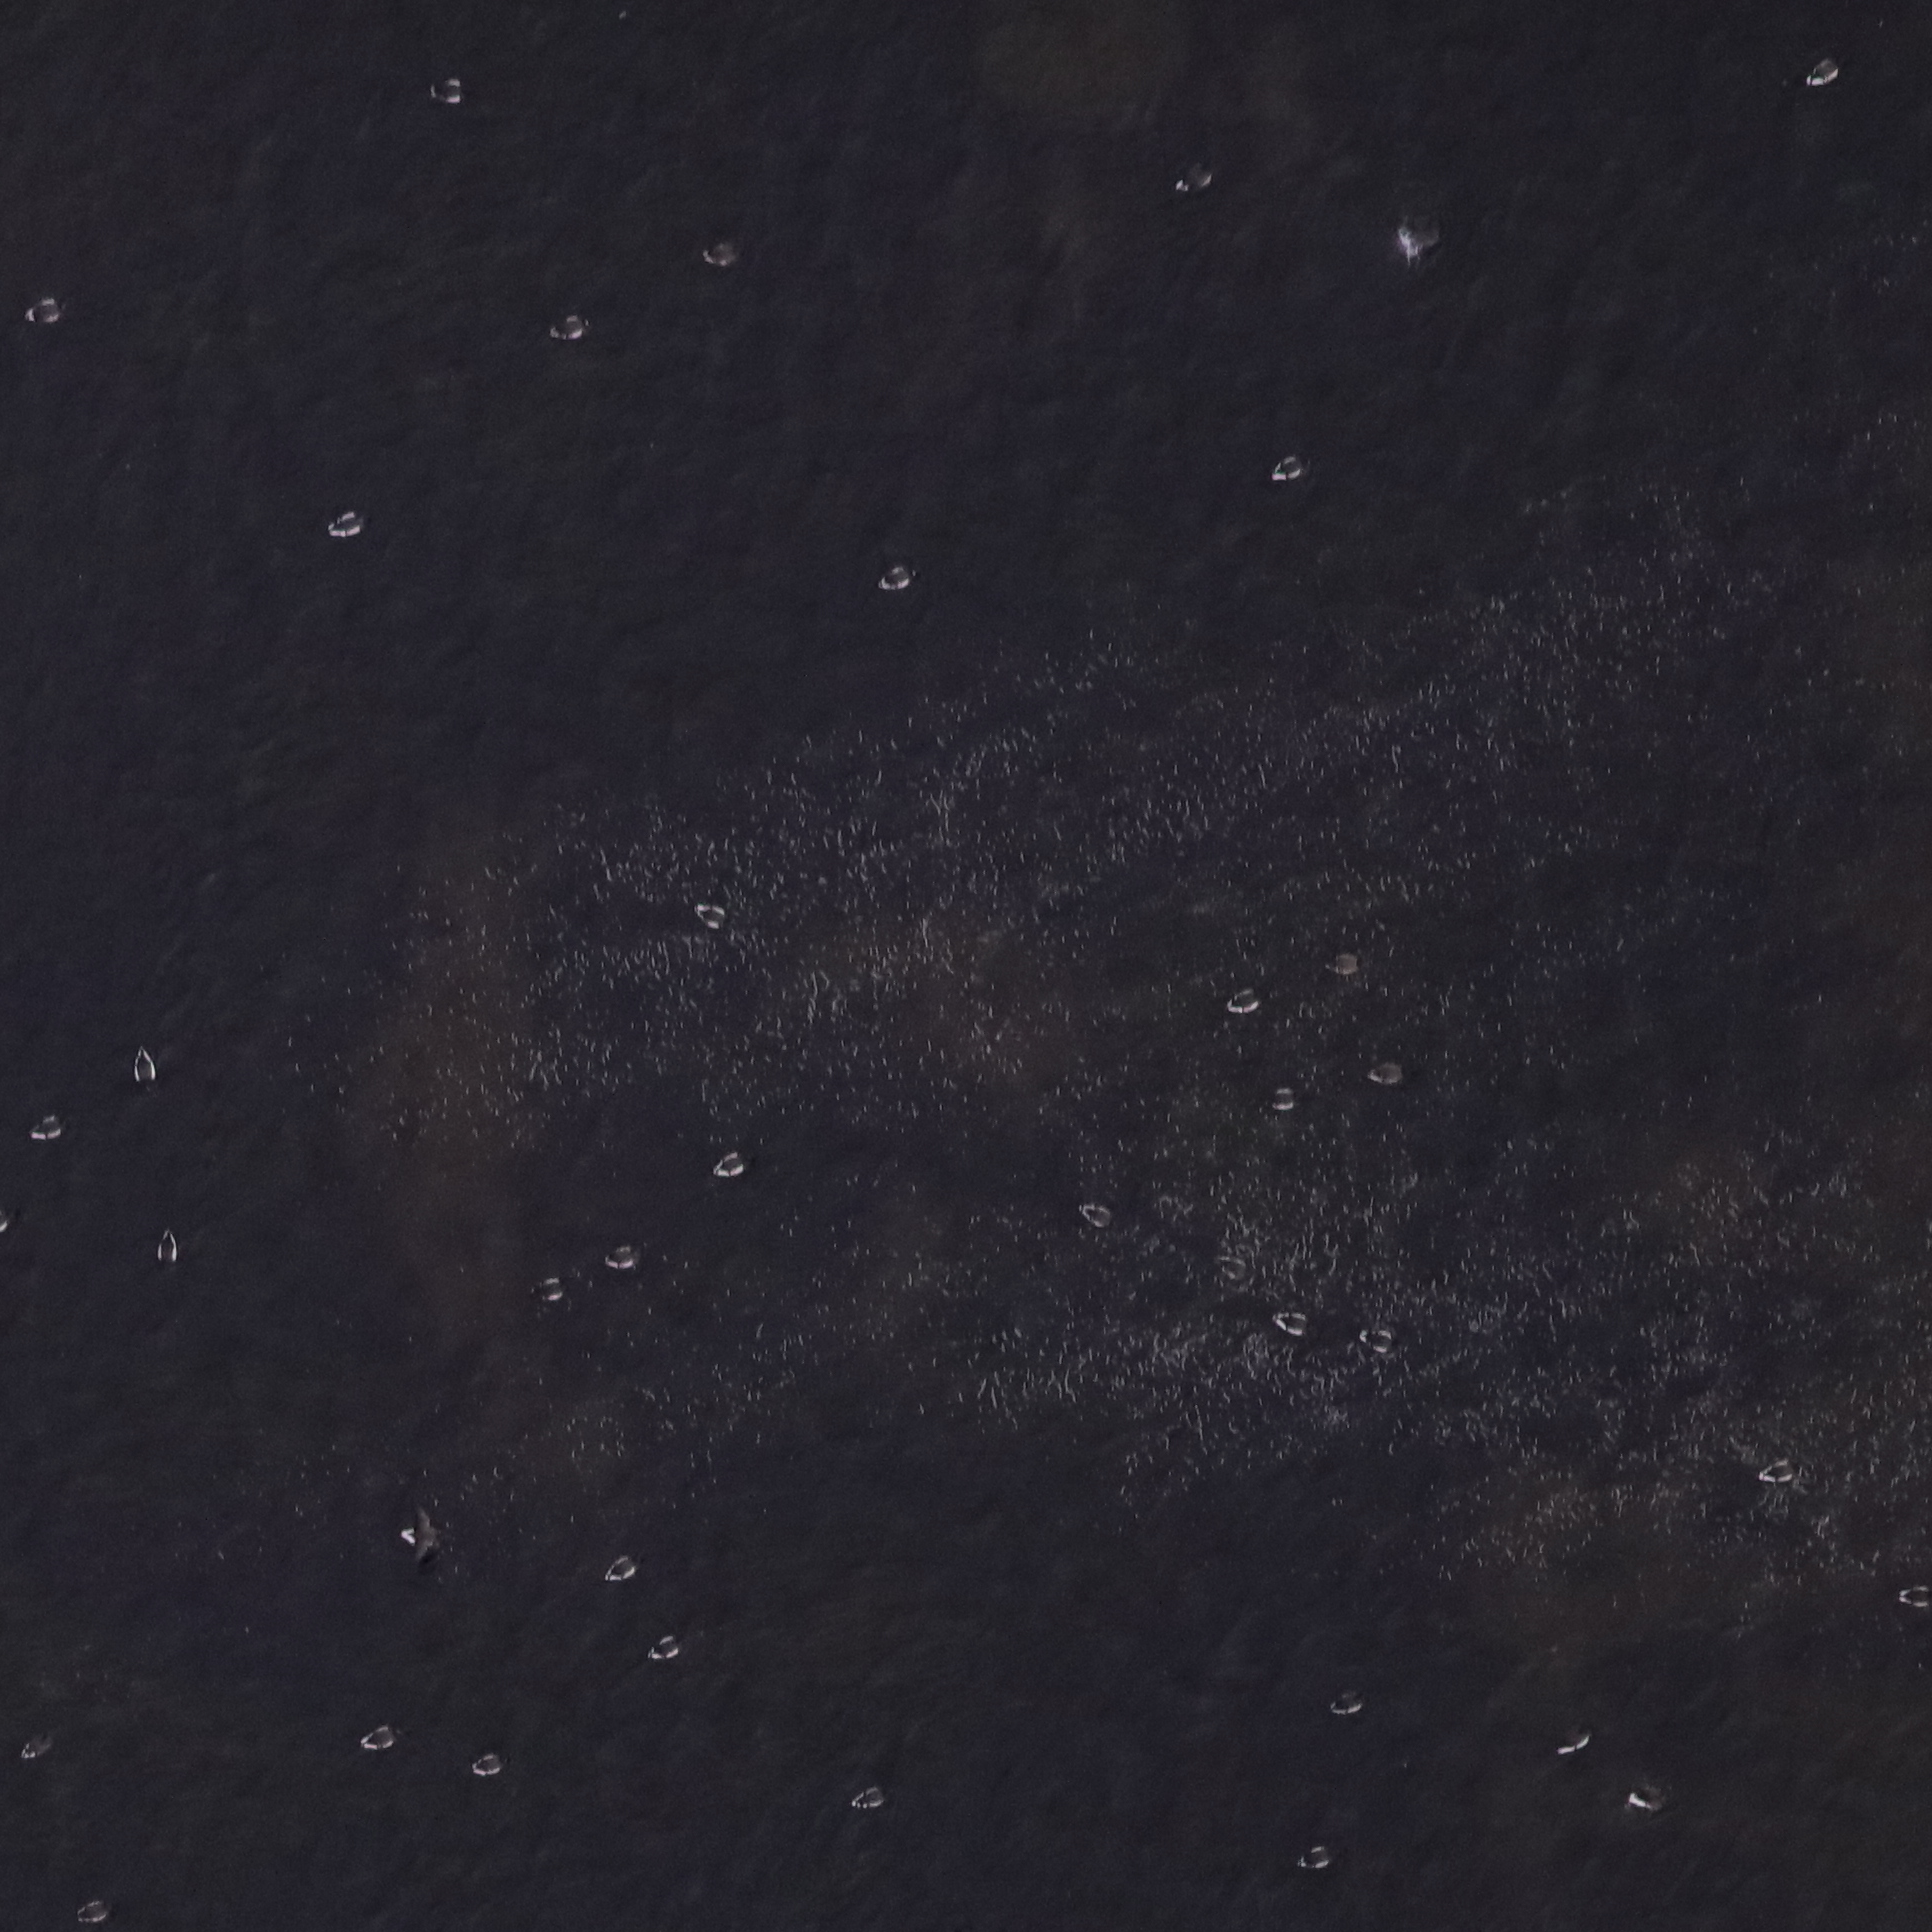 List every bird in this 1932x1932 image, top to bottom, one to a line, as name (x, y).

brant (1824, 71)
brant (448, 91)
brant (1196, 178)
brant (722, 252)
brant (46, 311)
brant (570, 327)
brant (1293, 468)
brant (349, 523)
brant (897, 577)
brant (712, 917)
brant (1346, 959)
brant (1243, 1005)
brant (146, 1070)
brant (1388, 1075)
brant (1285, 1100)
brant (49, 1128)
brant (732, 1165)
brant (1100, 1215)
brant (169, 1250)
brant (623, 1256)
brant (1233, 1269)
brant (552, 1291)
brant (1301, 1323)
brant (1378, 1340)
brant (1781, 1471)
brant (423, 1535)
brant (623, 1568)
brant (1917, 1597)
brant (667, 1649)
brant (1349, 1703)
brant (381, 1739)
brant (1573, 1739)
brant (35, 1744)
brant (488, 1764)
brant (873, 1798)
brant (1650, 1799)
brant (1318, 1857)
brant (94, 1911)